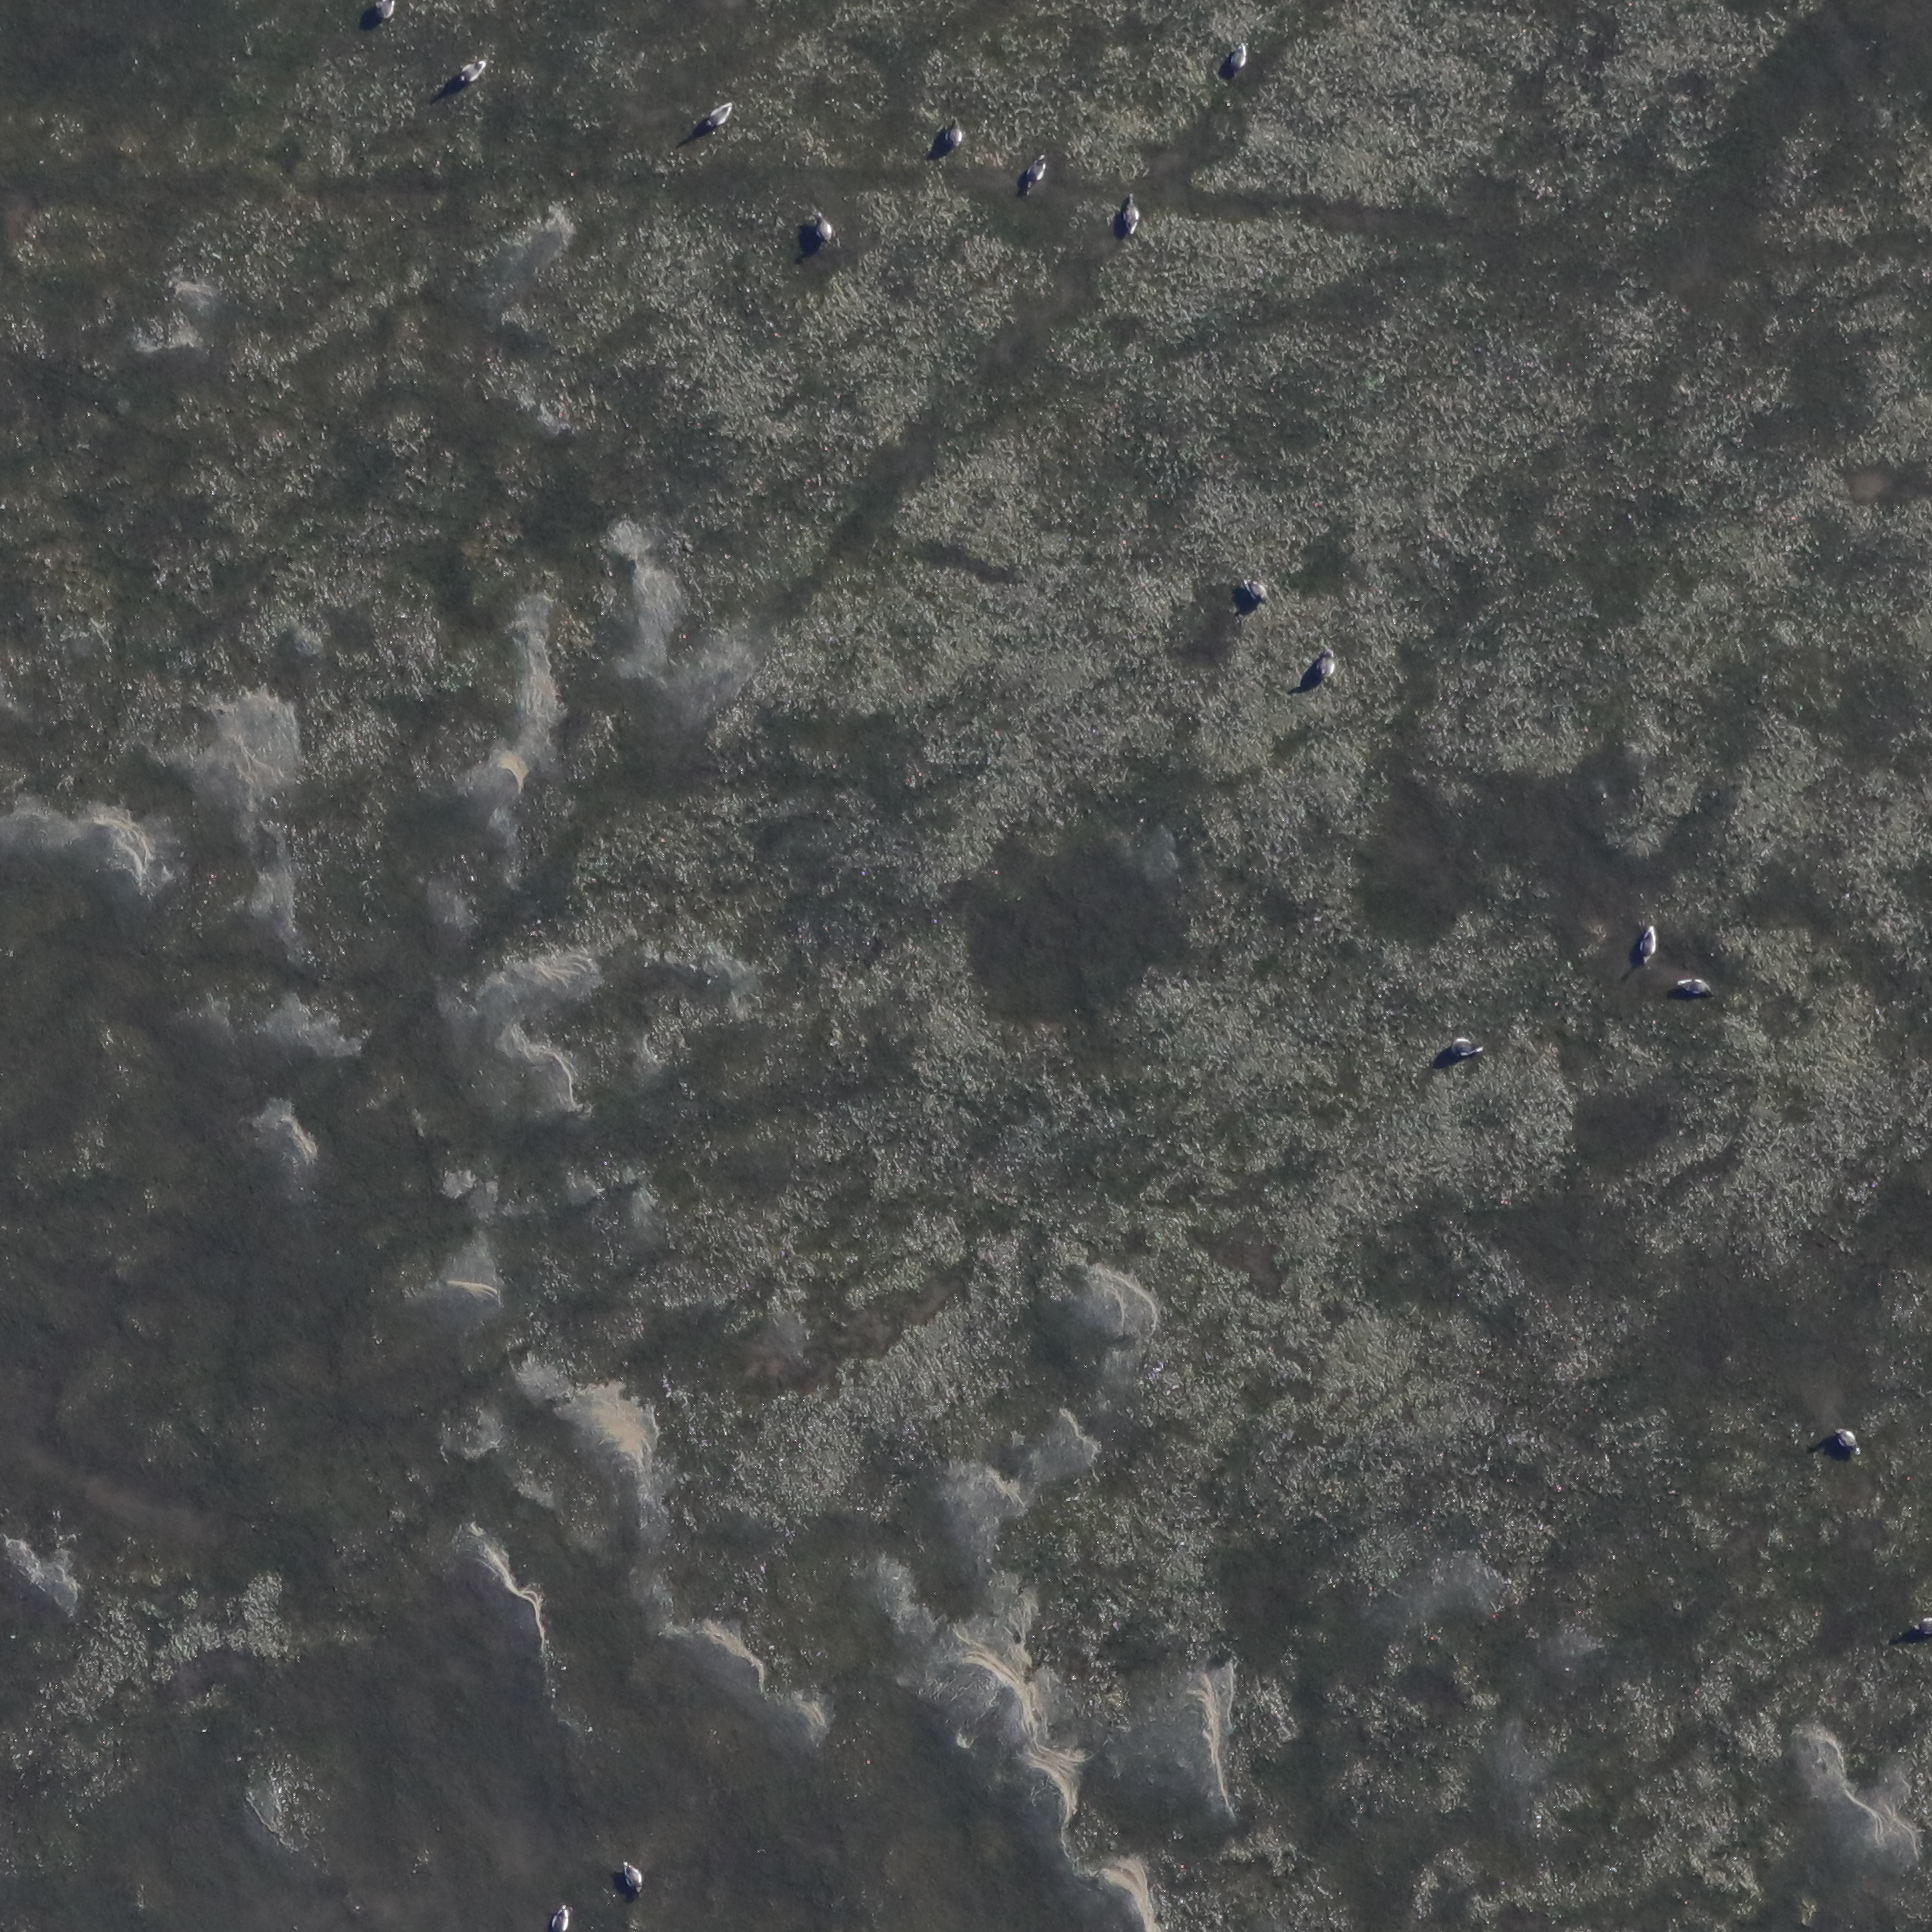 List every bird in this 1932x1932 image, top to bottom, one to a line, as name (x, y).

brant (385, 8)
brant (1237, 60)
brant (472, 73)
brant (718, 117)
brant (958, 138)
brant (1036, 173)
brant (1128, 218)
brant (823, 228)
brant (1253, 589)
brant (1330, 664)
brant (1648, 944)
brant (1701, 987)
brant (1465, 1045)
brant (1847, 1441)
brant (1931, 1624)
brant (632, 1878)
brant (558, 1922)